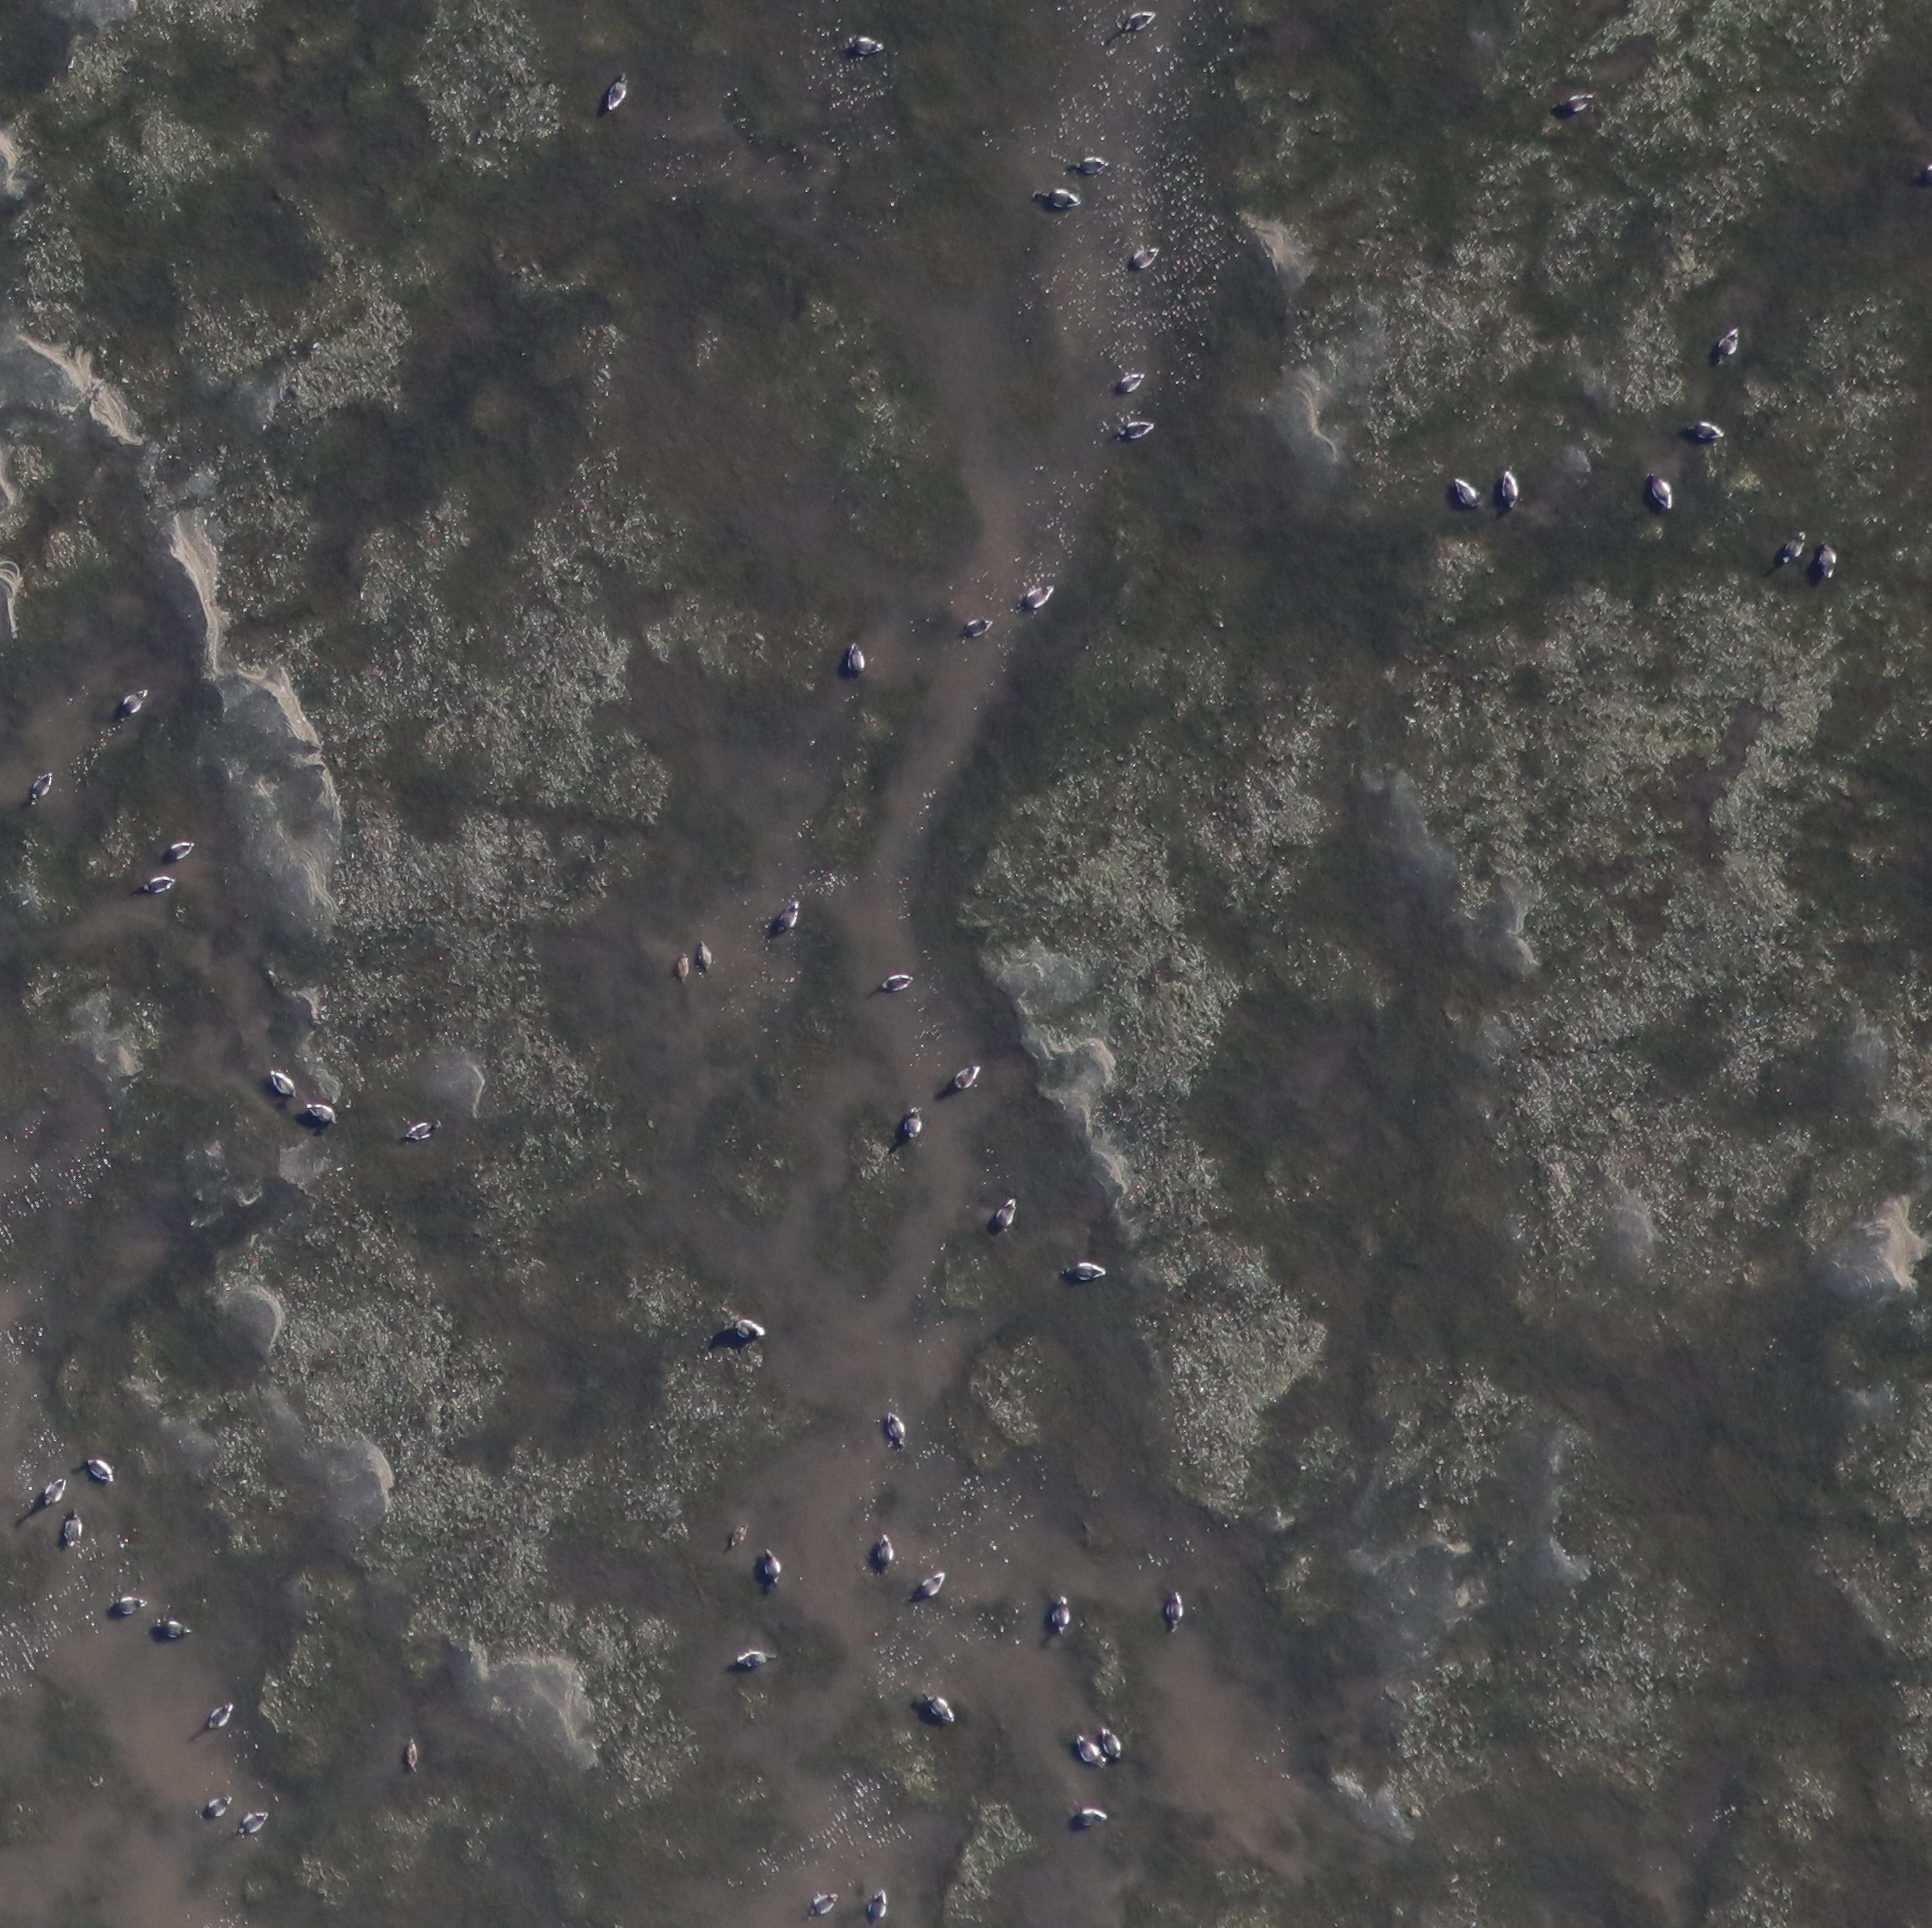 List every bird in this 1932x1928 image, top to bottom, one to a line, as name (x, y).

brant (1140, 23)
brant (865, 45)
brant (616, 93)
brant (1576, 103)
brant (1090, 166)
brant (1057, 198)
brant (1142, 259)
brant (1728, 344)
brant (1131, 380)
brant (1136, 429)
brant (1705, 432)
brant (1509, 492)
brant (1660, 492)
brant (1466, 493)
brant (1793, 550)
brant (1825, 558)
brant (1038, 598)
brant (975, 628)
brant (855, 661)
brant (134, 703)
brant (41, 788)
brant (178, 853)
brant (158, 884)
brant (788, 918)
other bird (709, 958)
other bird (683, 969)
brant (896, 983)
brant (967, 1078)
brant (283, 1085)
brant (324, 1114)
brant (910, 1125)
brant (421, 1131)
brant (1003, 1216)
brant (1087, 1271)
brant (749, 1327)
brant (895, 1430)
brant (100, 1471)
brant (54, 1491)
brant (71, 1530)
other bird (742, 1534)
brant (883, 1553)
brant (773, 1568)
brant (930, 1587)
brant (128, 1605)
brant (1173, 1611)
brant (1059, 1616)
brant (175, 1629)
brant (755, 1661)
brant (937, 1709)
brant (221, 1717)
brant (1110, 1744)
brant (1087, 1753)
other bird (411, 1755)
brant (216, 1807)
brant (1090, 1817)
brant (255, 1824)
brant (826, 1907)
brant (879, 1907)